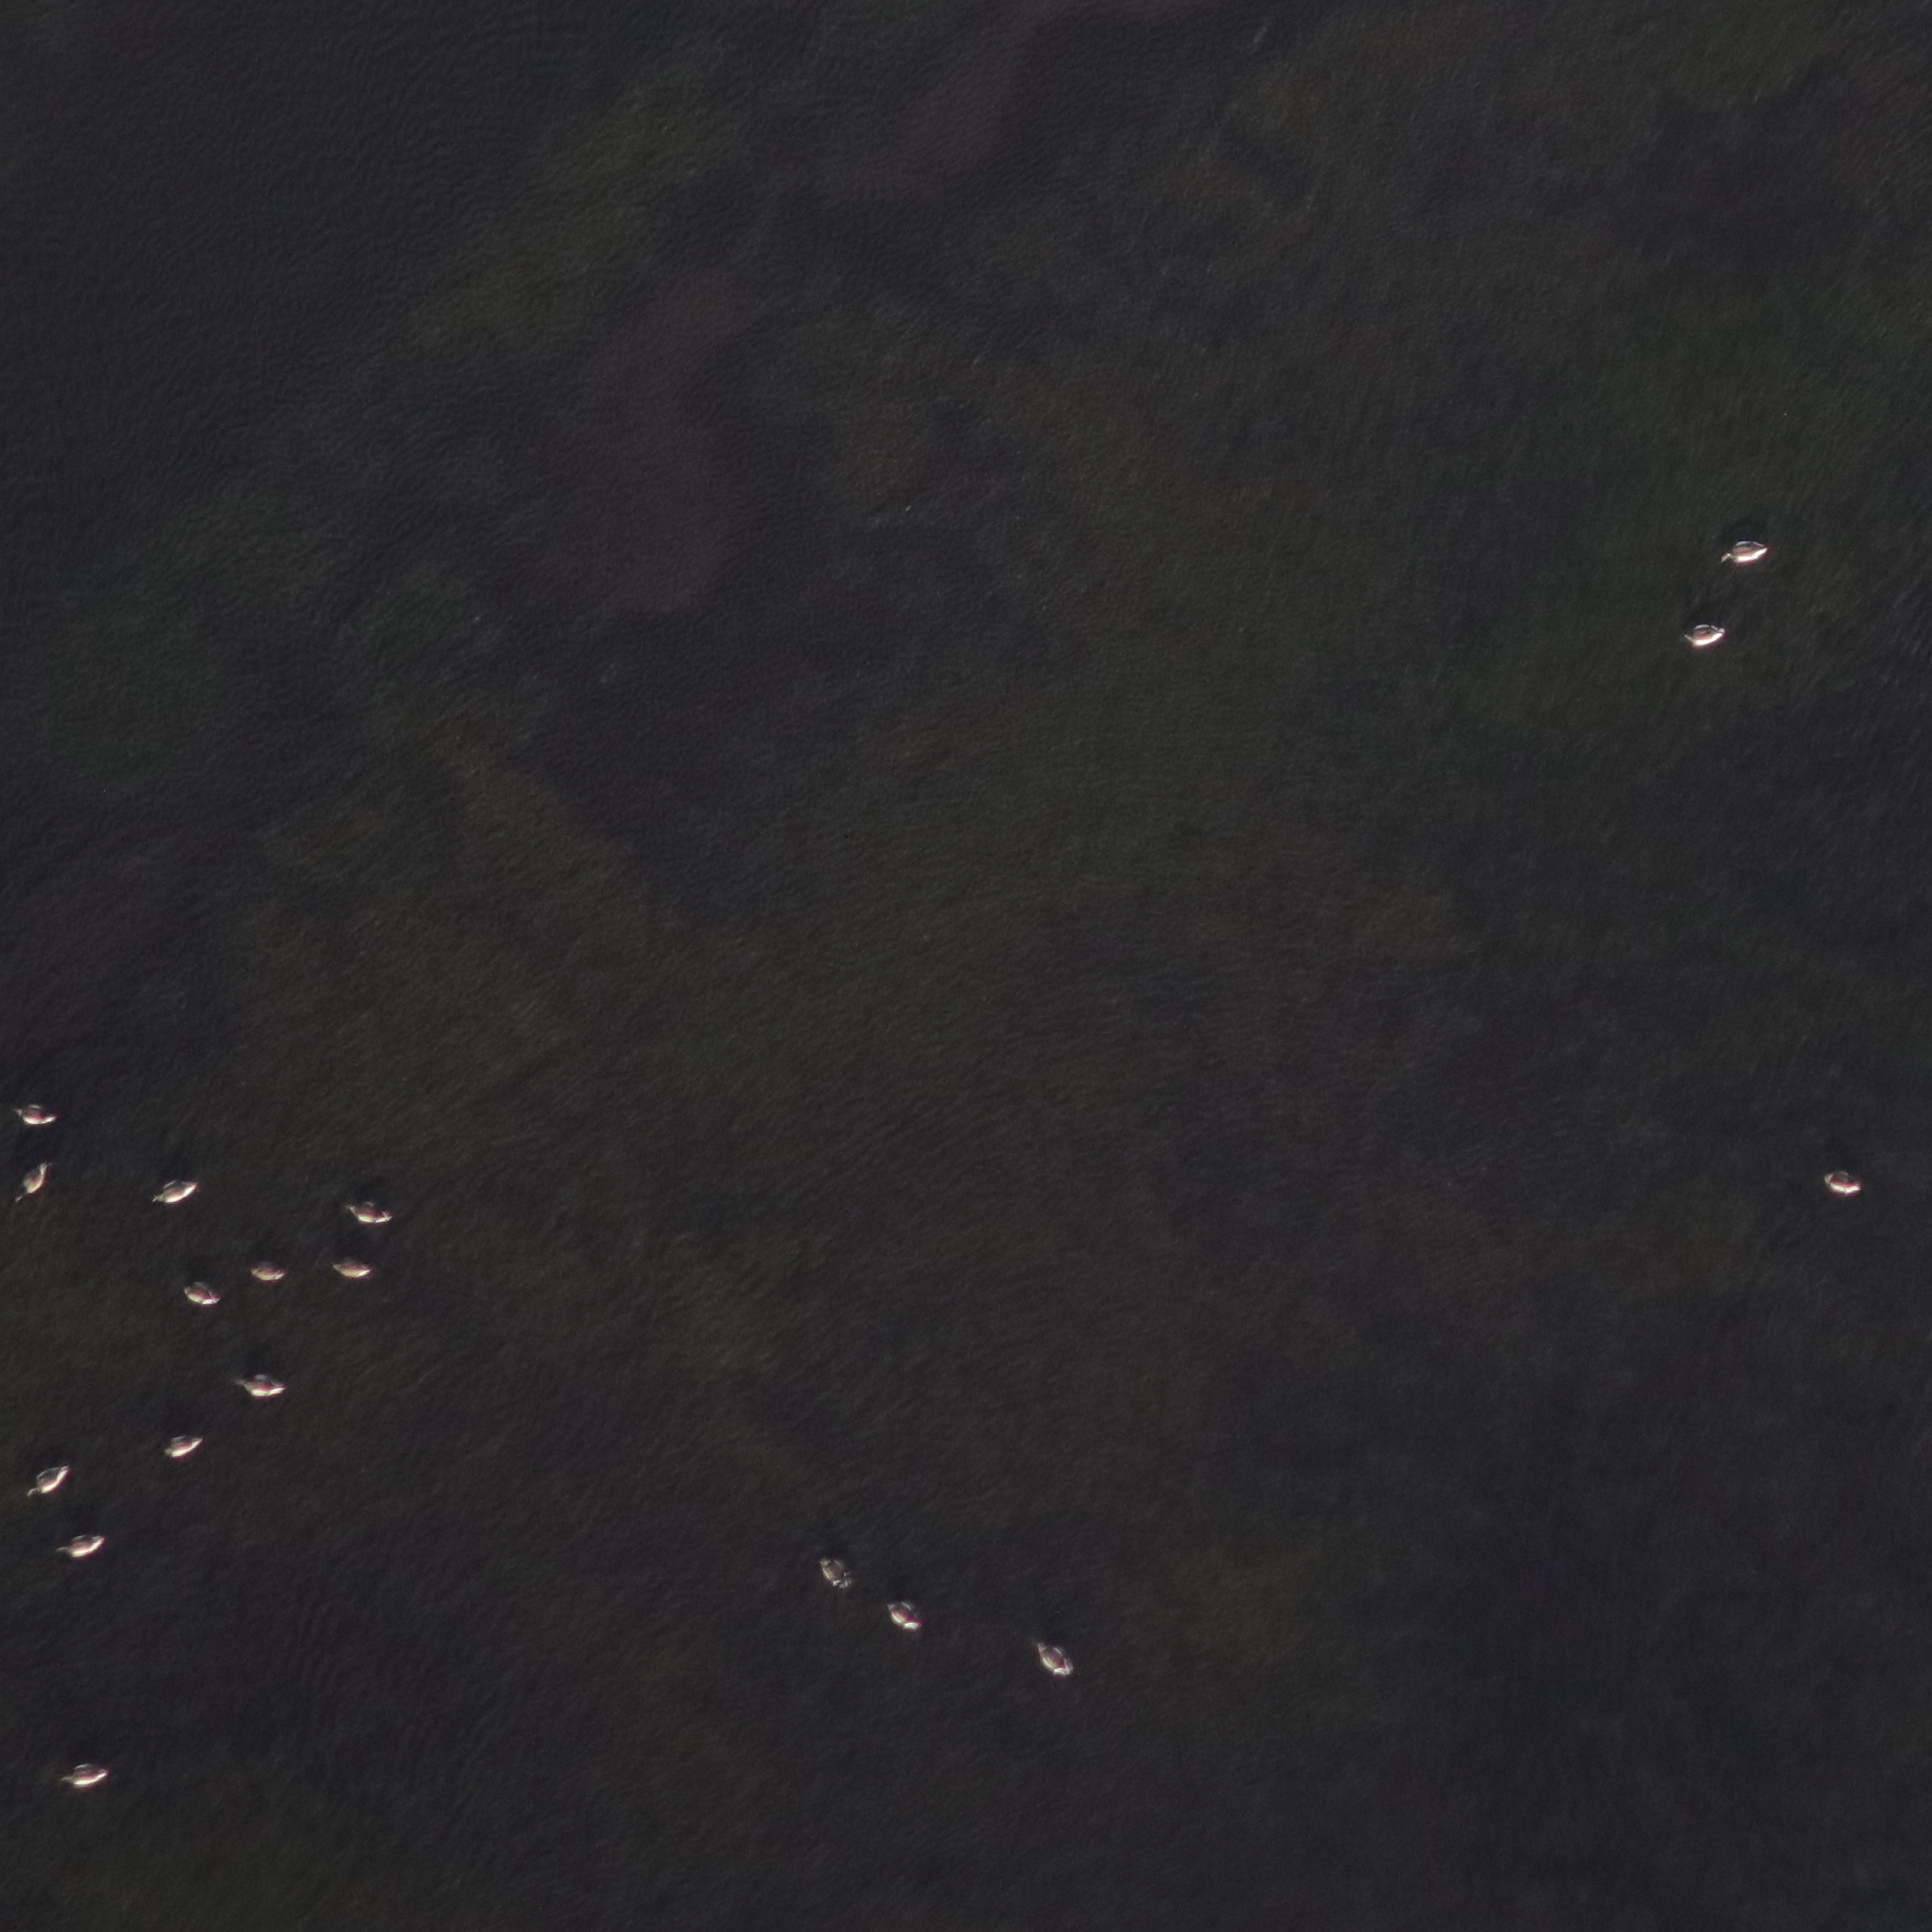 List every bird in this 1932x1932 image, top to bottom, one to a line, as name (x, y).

brant (1746, 552)
brant (1704, 635)
brant (32, 1114)
brant (38, 1176)
brant (1844, 1182)
brant (178, 1183)
brant (371, 1210)
brant (349, 1267)
brant (266, 1271)
brant (200, 1292)
brant (262, 1385)
brant (184, 1444)
brant (48, 1480)
brant (81, 1544)
brant (836, 1572)
brant (904, 1615)
brant (1052, 1658)
brant (88, 1774)